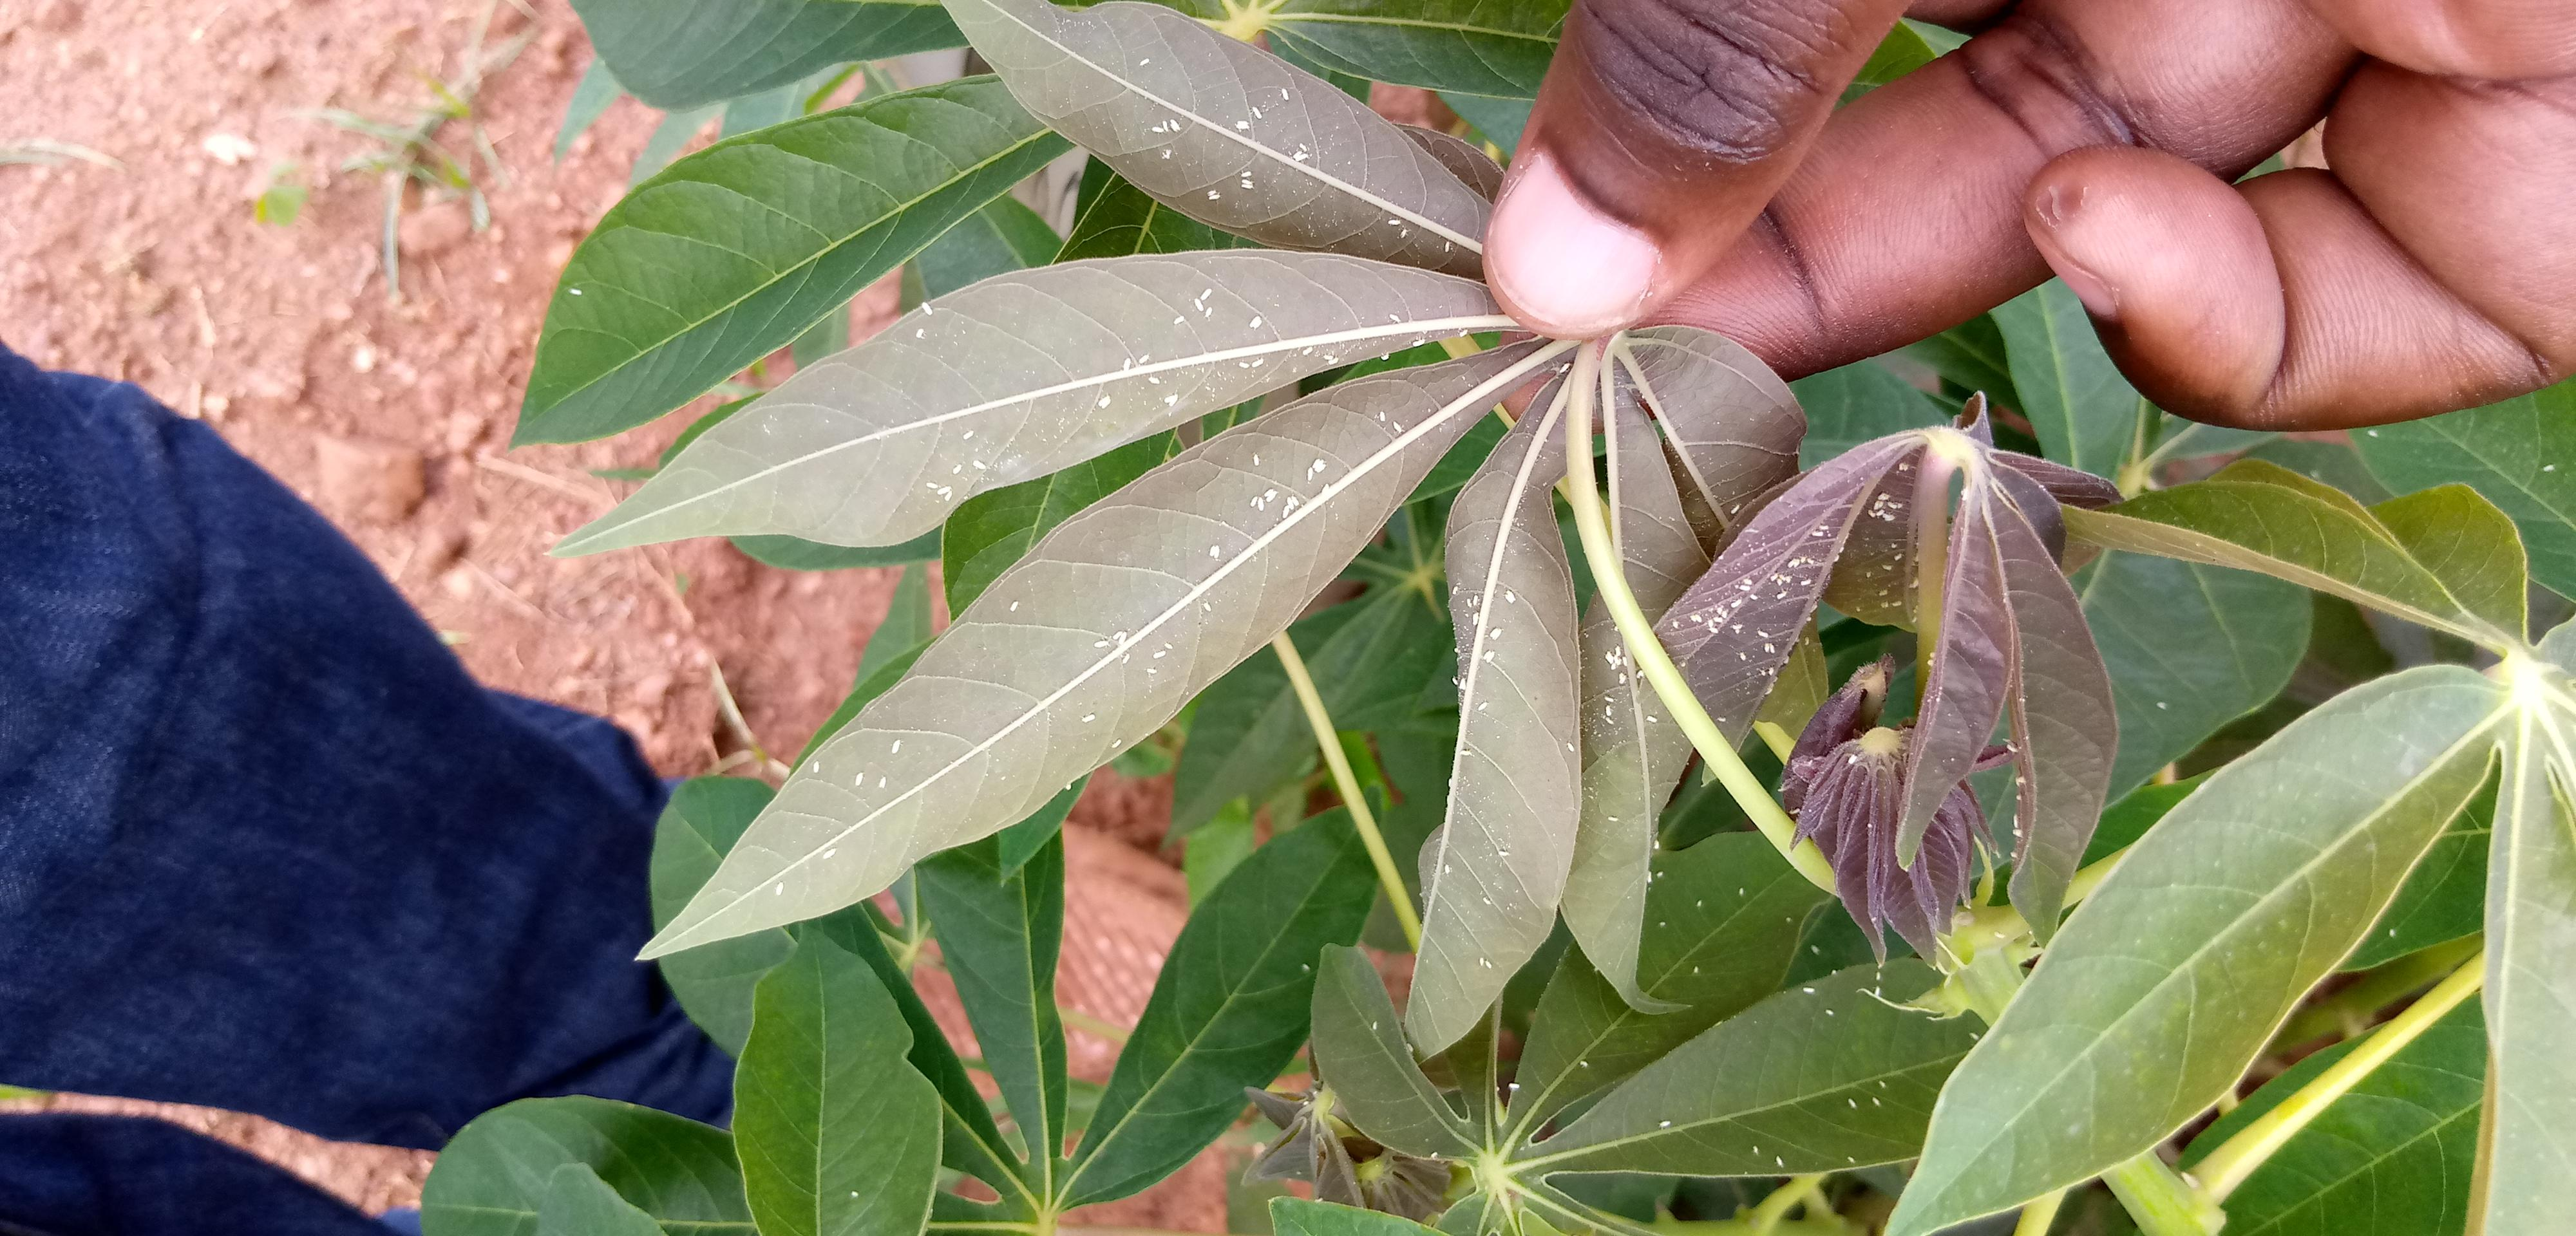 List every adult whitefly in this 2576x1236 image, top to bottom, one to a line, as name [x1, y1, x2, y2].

whitefly [1137, 55, 1152, 68]
whitefly [1279, 86, 1291, 102]
whitefly [1251, 105, 1265, 120]
whitefly [1169, 118, 1182, 131]
whitefly [1162, 119, 1169, 133]
whitefly [1236, 119, 1250, 125]
whitefly [1170, 123, 1178, 132]
whitefly [1235, 124, 1251, 130]
whitefly [1150, 125, 1165, 134]
whitefly [1298, 140, 1308, 152]
whitefly [1160, 147, 1173, 161]
whitefly [1293, 150, 1303, 158]
whitefly [1295, 153, 1309, 162]
whitefly [1238, 169, 1254, 178]
whitefly [1240, 178, 1254, 185]
whitefly [1240, 183, 1255, 190]
whitefly [1206, 188, 1218, 196]
whitefly [1207, 192, 1221, 201]
whitefly [1387, 218, 1403, 225]
whitefly [1398, 227, 1409, 240]
whitefly [1443, 239, 1452, 254]
whitefly [1200, 286, 1213, 301]
whitefly [567, 286, 584, 297]
whitefly [1194, 296, 1205, 314]
whitefly [920, 299, 934, 316]
whitefly [1204, 305, 1214, 319]
whitefly [1388, 313, 1401, 323]
whitefly [1172, 314, 1186, 326]
whitefly [1248, 314, 1261, 328]
whitefly [1254, 318, 1263, 329]
whitefly [914, 326, 925, 339]
whitefly [1458, 326, 1469, 339]
whitefly [1412, 337, 1426, 348]
whitefly [1300, 345, 1314, 357]
whitefly [1378, 351, 1391, 362]
whitefly [1138, 352, 1151, 365]
whitefly [1322, 353, 1334, 360]
whitefly [1121, 355, 1132, 371]
whitefly [1251, 356, 1265, 368]
whitefly [1328, 356, 1340, 367]
whitefly [1237, 360, 1250, 370]
whitefly [1559, 361, 1571, 374]
whitefly [1147, 375, 1162, 385]
whitefly [1164, 392, 1179, 403]
whitefly [1098, 395, 1110, 407]
whitefly [1101, 398, 1112, 410]
whitefly [1168, 398, 1178, 407]
whitefly [1378, 409, 1387, 423]
whitefly [1392, 419, 1405, 433]
whitefly [961, 428, 976, 441]
whitefly [1251, 451, 1262, 467]
whitefly [1312, 458, 1320, 469]
whitefly [971, 458, 989, 472]
whitefly [1314, 458, 1324, 473]
whitefly [950, 462, 963, 476]
whitefly [1318, 462, 1327, 474]
whitefly [1306, 465, 1313, 482]
whitefly [924, 480, 939, 489]
whitefly [1321, 482, 1330, 493]
whitefly [936, 485, 953, 497]
whitefly [1264, 488, 1274, 498]
whitefly [943, 490, 953, 503]
whitefly [1266, 490, 1278, 504]
whitefly [1877, 492, 1885, 500]
whitefly [1291, 494, 1301, 507]
whitefly [1249, 495, 1258, 508]
whitefly [1257, 496, 1265, 512]
whitefly [1285, 496, 1296, 511]
whitefly [1887, 500, 1897, 509]
whitefly [1730, 503, 1741, 516]
whitefly [1282, 503, 1290, 519]
whitefly [1877, 508, 1886, 516]
whitefly [1866, 509, 1877, 518]
whitefly [1882, 512, 1895, 518]
whitefly [1817, 523, 1830, 530]
whitefly [1811, 529, 1824, 538]
whitefly [1208, 544, 1215, 557]
whitefly [1215, 544, 1221, 560]
whitefly [1799, 555, 1807, 564]
whitefly [1806, 556, 1815, 565]
whitefly [1786, 557, 1797, 568]
whitefly [1794, 558, 1800, 570]
whitefly [1768, 572, 1779, 582]
whitefly [1779, 572, 1786, 582]
whitefly [1785, 575, 1792, 584]
whitefly [1799, 576, 1813, 587]
whitefly [1742, 577, 1754, 585]
whitefly [1777, 577, 1783, 586]
whitefly [1738, 584, 1752, 592]
whitefly [1451, 585, 1459, 596]
whitefly [1506, 588, 1517, 602]
whitefly [1777, 590, 1788, 601]
whitefly [1748, 592, 1759, 601]
whitefly [1473, 592, 1479, 607]
whitefly [1504, 593, 1514, 603]
whitefly [1466, 597, 1473, 609]
whitefly [1729, 597, 1743, 608]
whitefly [1009, 599, 1019, 613]
whitefly [1200, 599, 1213, 613]
whitefly [1472, 611, 1481, 627]
whitefly [1696, 613, 1703, 623]
whitefly [1689, 614, 1696, 623]
whitefly [1713, 616, 1723, 624]
whitefly [1707, 619, 1714, 628]
whitefly [1671, 620, 1680, 629]
whitefly [1729, 621, 1744, 629]
whitefly [1707, 626, 1721, 635]
whitefly [1490, 627, 1499, 637]
whitefly [1492, 627, 1502, 641]
whitefly [1756, 628, 1769, 639]
whitefly [1113, 630, 1124, 640]
whitefly [1118, 630, 1128, 646]
whitefly [1092, 637, 1110, 649]
whitefly [1162, 641, 1175, 650]
whitefly [1763, 641, 1770, 654]
whitefly [1770, 642, 1776, 655]
whitefly [1615, 644, 1623, 655]
whitefly [1453, 645, 1461, 655]
whitefly [1151, 649, 1168, 660]
whitefly [1482, 649, 1492, 660]
whitefly [1486, 650, 1495, 665]
whitefly [1604, 650, 1615, 664]
whitefly [1739, 650, 1747, 662]
whitefly [1121, 651, 1133, 667]
whitefly [1614, 654, 1618, 666]
whitefly [1621, 655, 1629, 667]
whitefly [1618, 657, 1624, 667]
whitefly [1609, 663, 1617, 671]
whitefly [1766, 665, 1775, 677]
whitefly [1144, 666, 1159, 675]
whitefly [1636, 668, 1646, 681]
whitefly [1758, 668, 1765, 677]
whitefly [1619, 673, 1627, 686]
whitefly [1450, 675, 1459, 687]
whitefly [1459, 675, 1468, 691]
whitefly [1602, 694, 1616, 703]
whitefly [1475, 698, 1492, 713]
whitefly [1604, 704, 1613, 716]
whitefly [1078, 711, 1099, 724]
whitefly [1645, 713, 1660, 725]
whitefly [1715, 714, 1728, 725]
whitefly [1604, 715, 1615, 725]
whitefly [889, 735, 904, 755]
whitefly [1109, 736, 1122, 749]
whitefly [1566, 740, 1576, 753]
whitefly [2005, 743, 2020, 754]
whitefly [1458, 748, 1475, 758]
whitefly [1846, 752, 1859, 765]
whitefly [811, 758, 822, 774]
whitefly [853, 769, 864, 788]
whitefly [877, 774, 887, 791]
whitefly [2016, 774, 2028, 783]
whitefly [1065, 782, 1075, 791]
whitefly [2015, 793, 2023, 801]
whitefly [1788, 807, 1801, 816]
whitefly [2012, 812, 2021, 828]
whitefly [1605, 814, 1620, 823]
whitefly [2011, 828, 2023, 838]
whitefly [1652, 837, 1661, 851]
whitefly [822, 846, 838, 860]
whitefly [1496, 848, 1511, 859]
whitefly [2009, 849, 2020, 860]
whitefly [1443, 863, 1452, 877]
whitefly [1647, 868, 1653, 884]
whitefly [773, 879, 786, 897]
whitefly [1737, 885, 1747, 898]
whitefly [1481, 895, 1493, 906]
whitefly [1694, 897, 1705, 908]
whitefly [1658, 919, 1667, 928]
whitefly [1993, 929, 2005, 940]
whitefly [1478, 955, 1484, 968]
whitefly [1484, 959, 1493, 970]
whitefly [1691, 963, 1701, 976]
whitefly [1874, 970, 1883, 981]
whitefly [1873, 985, 1881, 995]
whitefly [1801, 986, 1815, 995]
whitefly [1823, 1007, 1835, 1017]
whitefly [1371, 1020, 1378, 1032]
whitefly [1969, 1030, 1983, 1041]
whitefly [1405, 1041, 1416, 1053]
whitefly [1578, 1058, 1591, 1069]
whitefly [1506, 1081, 1522, 1091]
whitefly [1871, 1094, 1882, 1107]
whitefly [1847, 1096, 1857, 1110]
whitefly [1658, 1118, 1672, 1130]
whitefly [1751, 1143, 1761, 1155]
whitefly [1428, 1149, 1441, 1161]
whitefly [1774, 1153, 1785, 1168]
whitefly [1845, 1154, 1857, 1164]